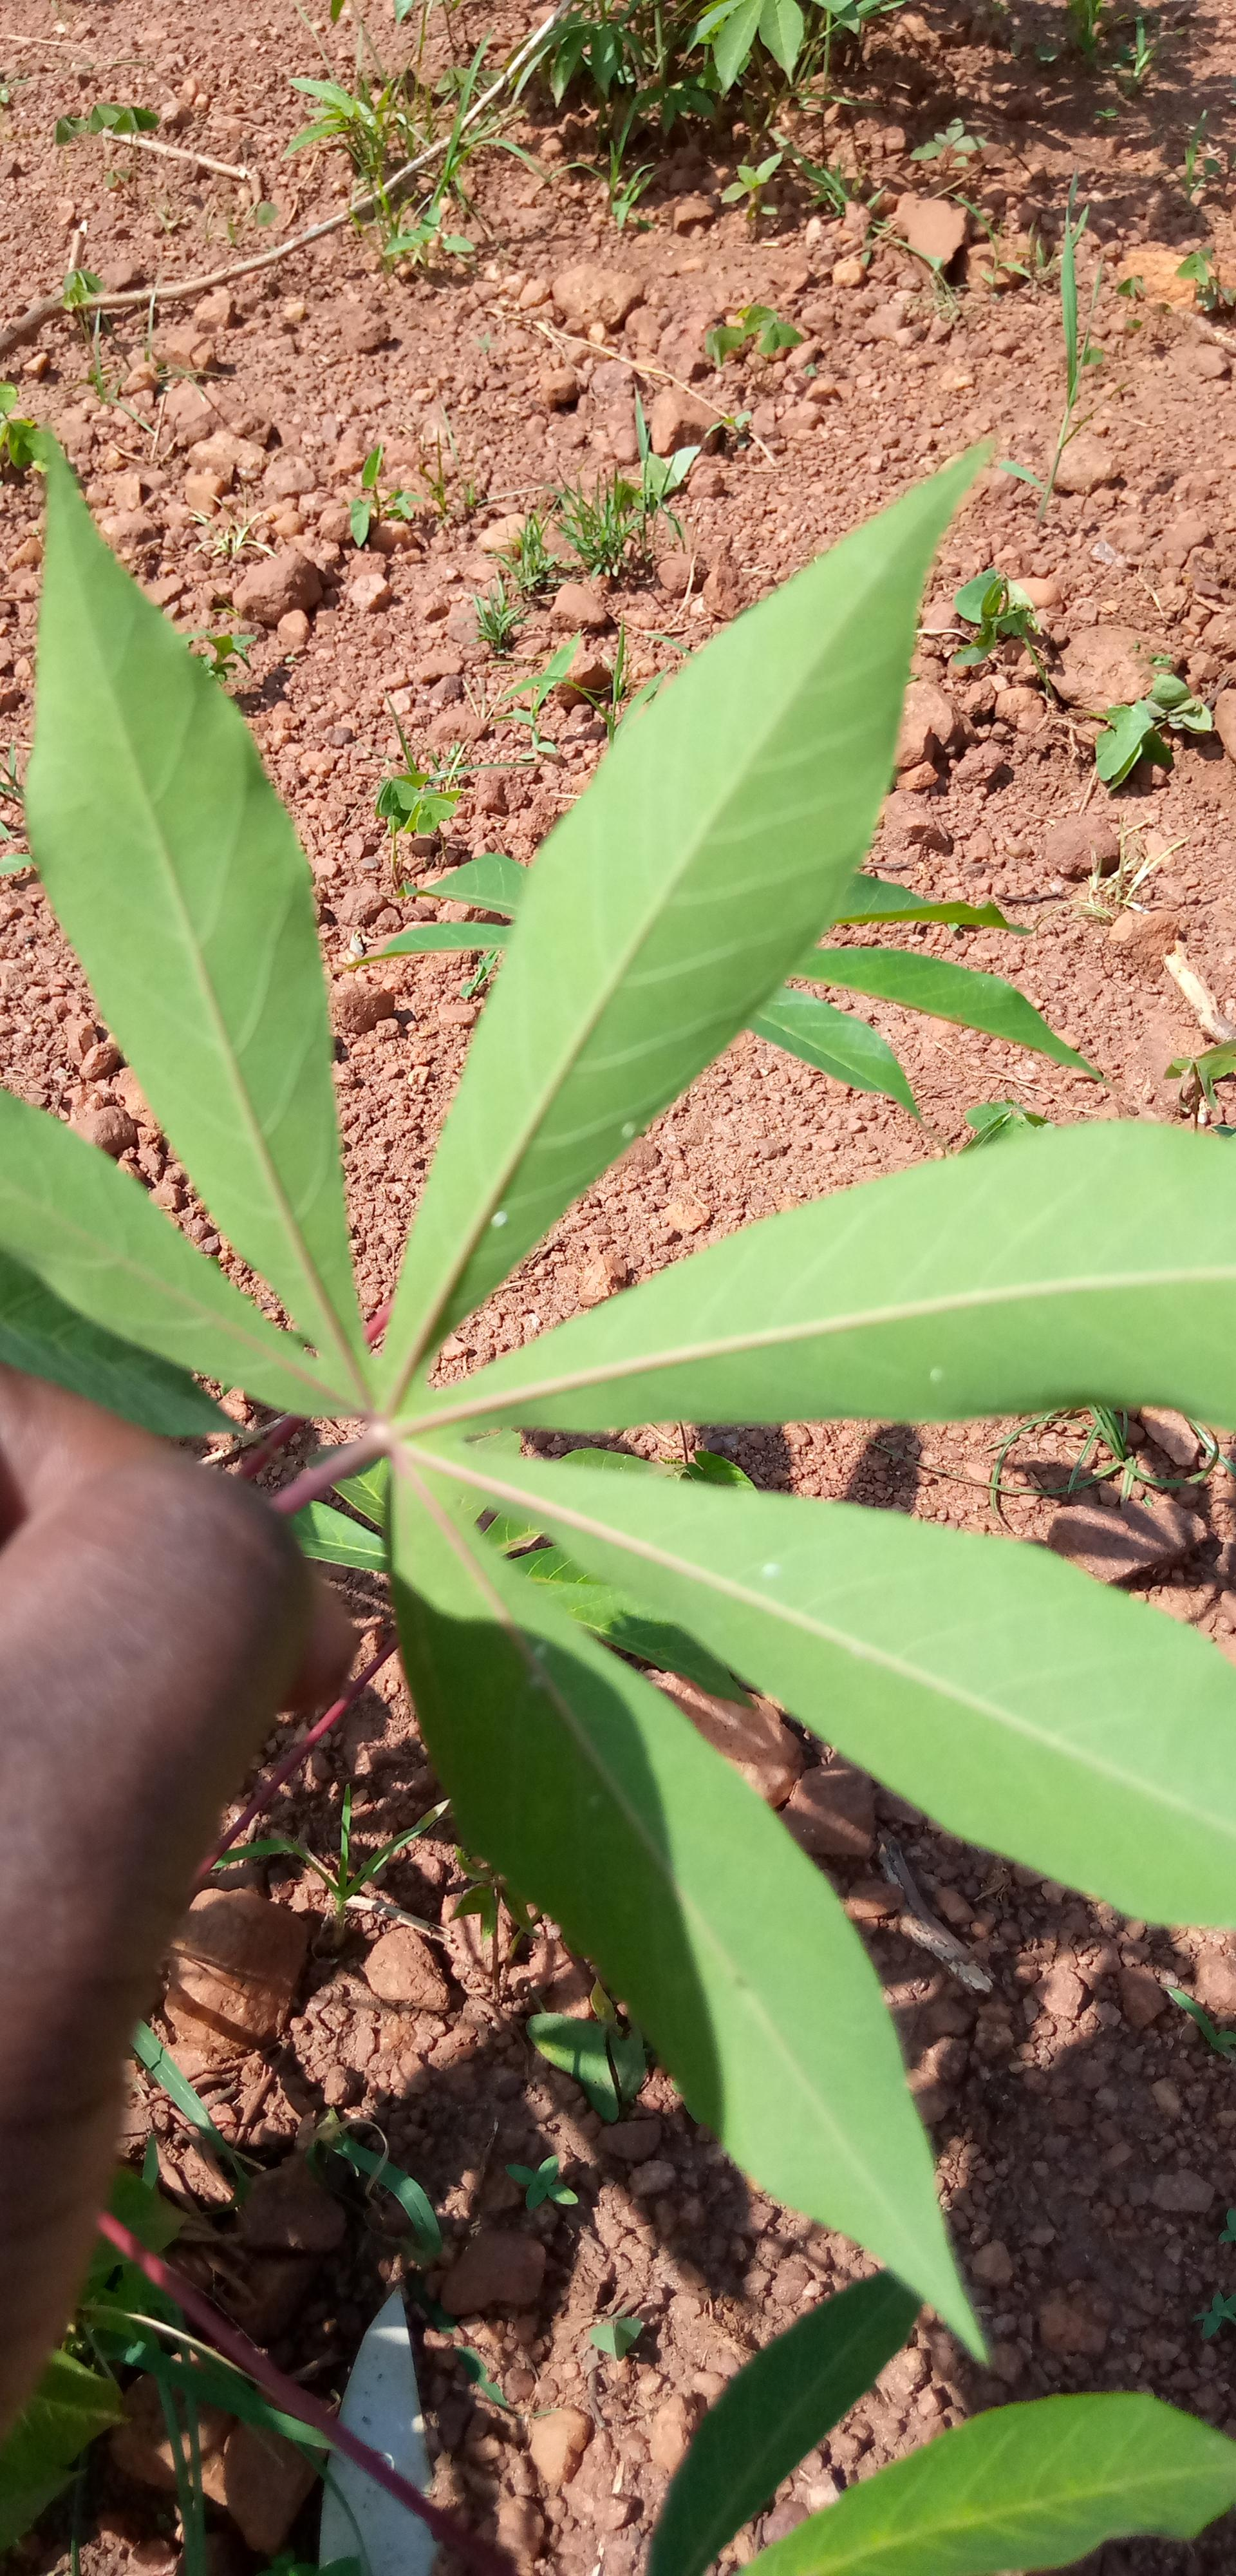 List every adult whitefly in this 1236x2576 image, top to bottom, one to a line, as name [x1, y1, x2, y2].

whitefly [597, 1115, 643, 1150]
whitefly [480, 1197, 514, 1239]
whitefly [914, 1359, 954, 1396]
whitefly [731, 1540, 805, 1593]
whitefly [529, 1638, 557, 1663]
whitefly [518, 1668, 556, 1700]
whitefly [576, 1783, 613, 1815]